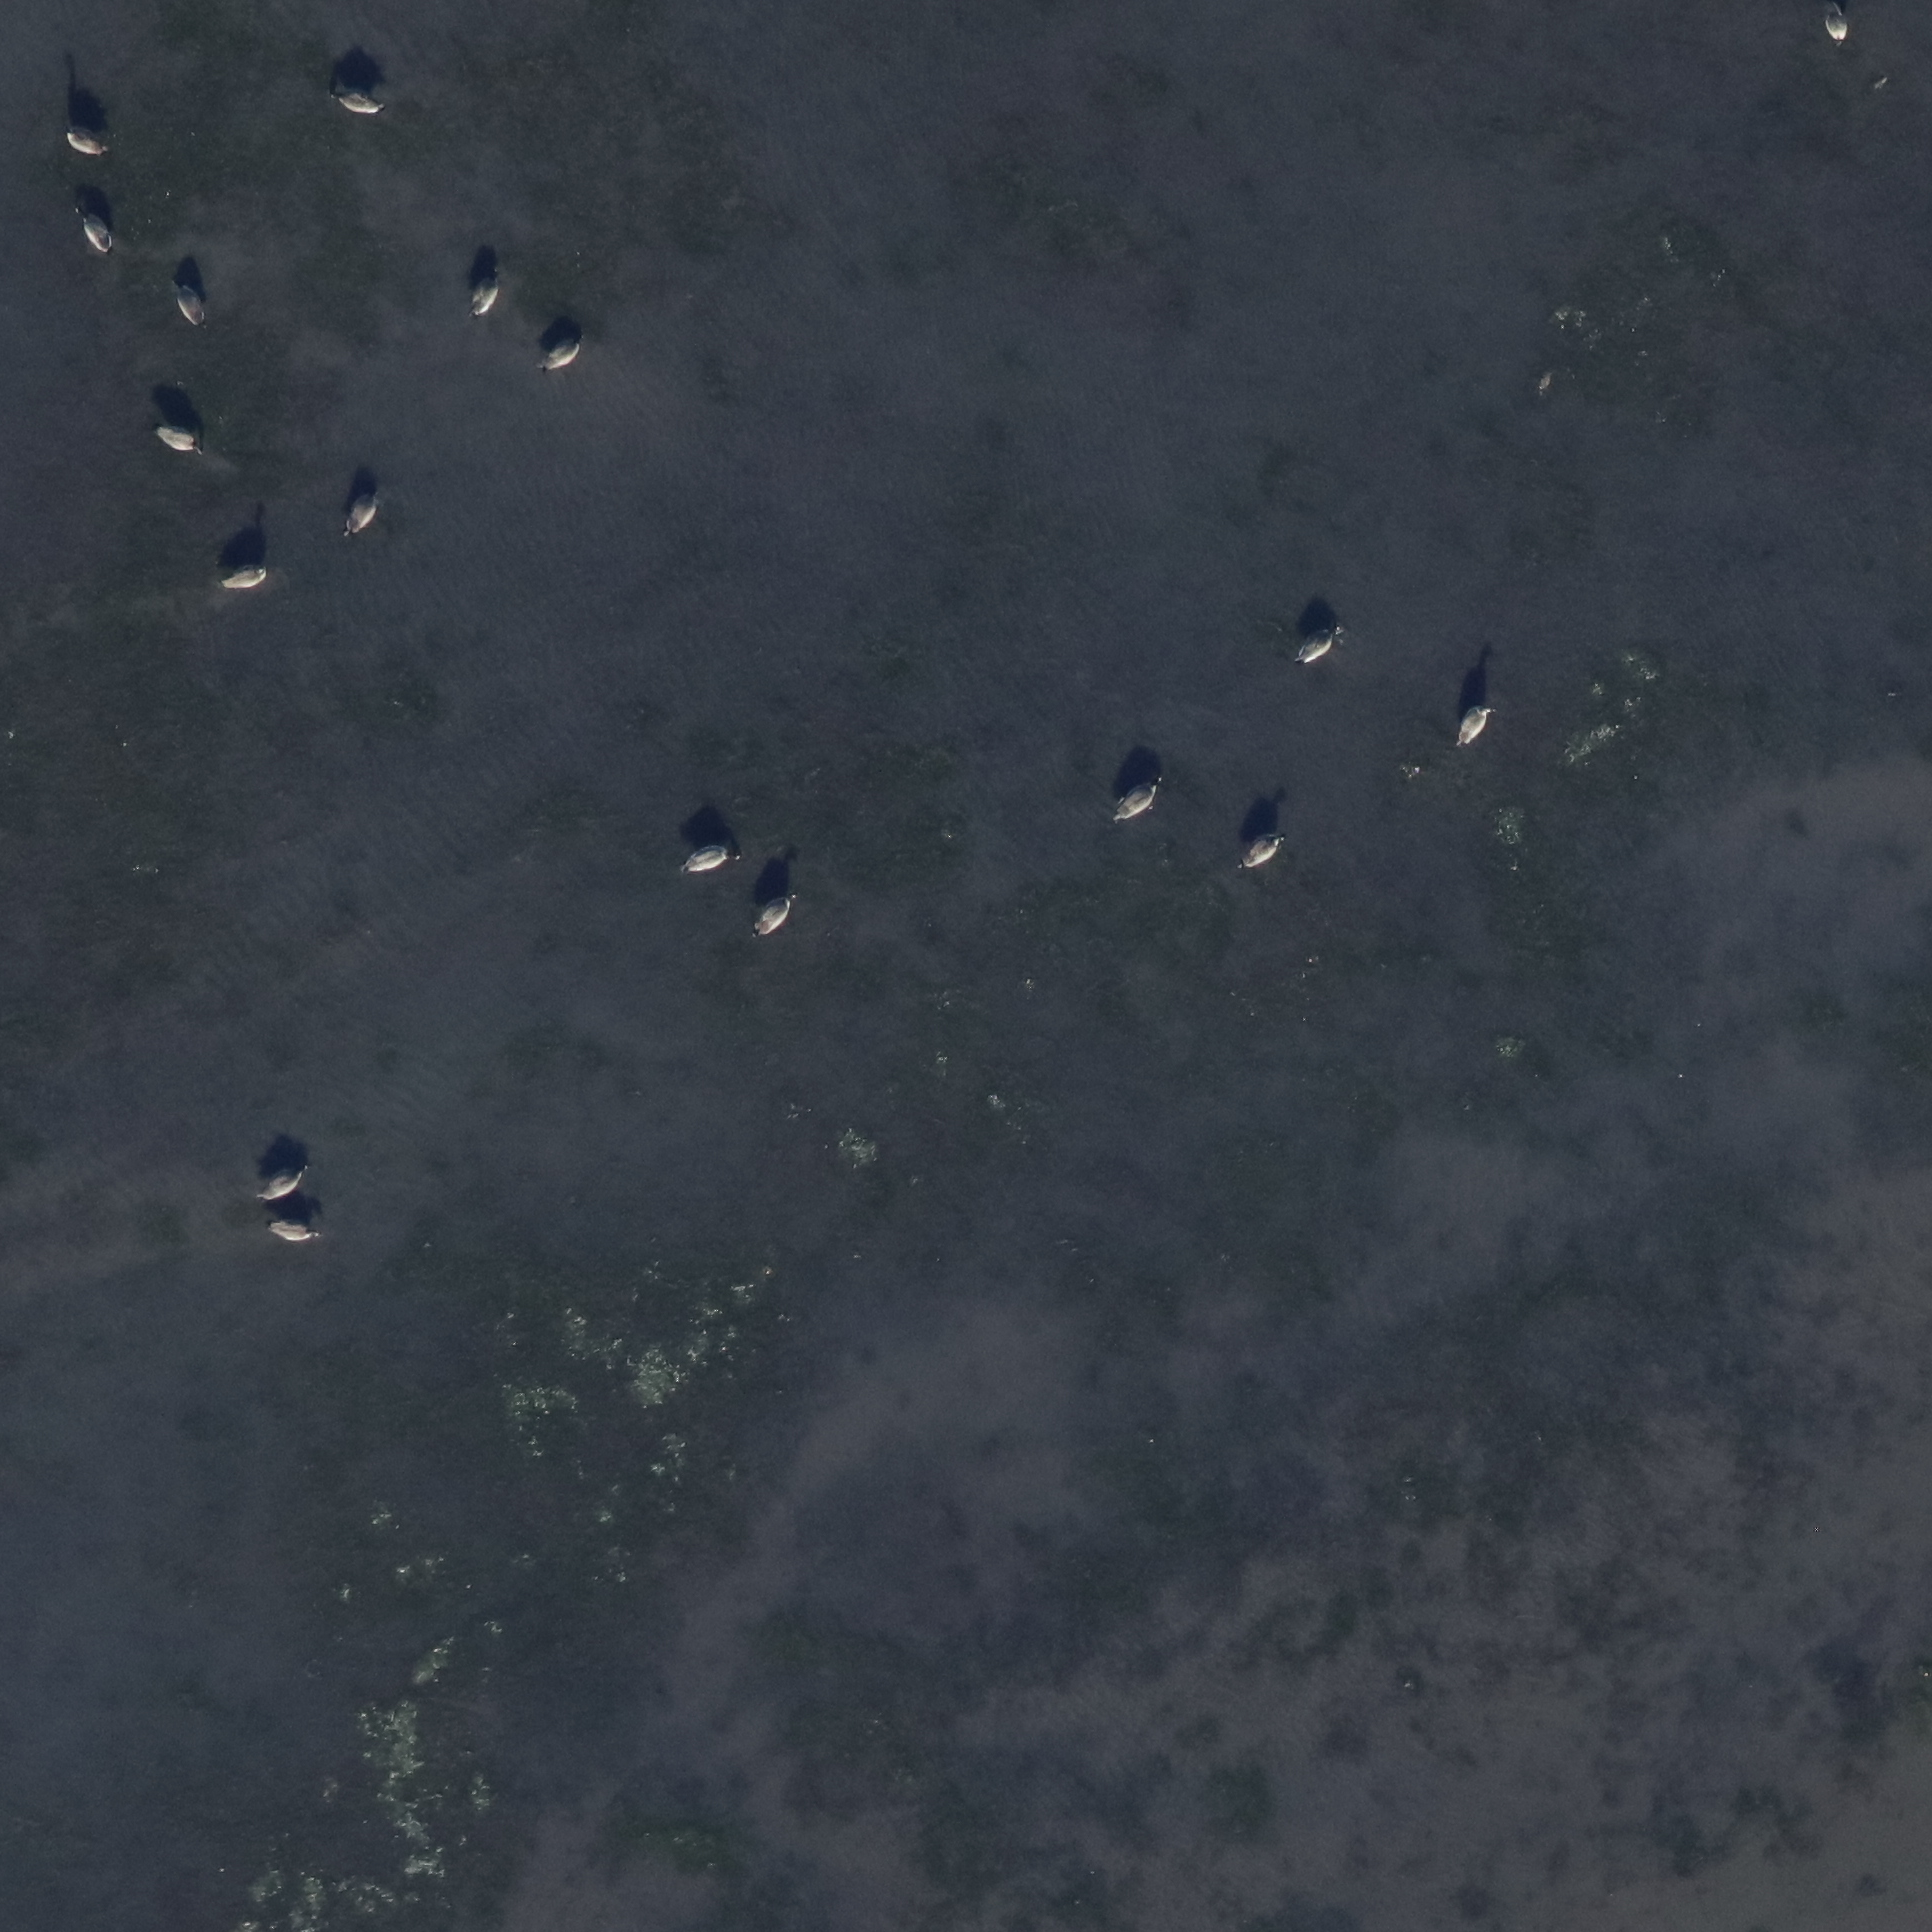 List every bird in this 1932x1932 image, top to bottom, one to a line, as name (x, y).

Canada goose (1836, 25)
Canada goose (358, 99)
Canada goose (86, 141)
Canada goose (99, 232)
Canada goose (485, 295)
Canada goose (192, 304)
Canada goose (560, 356)
Canada goose (178, 440)
Canada goose (361, 514)
Canada goose (244, 577)
Canada goose (1313, 645)
Canada goose (1472, 723)
Canada goose (1135, 801)
Canada goose (1258, 851)
Canada goose (707, 859)
Canada goose (774, 917)
Canada goose (282, 1184)
Canada goose (292, 1230)